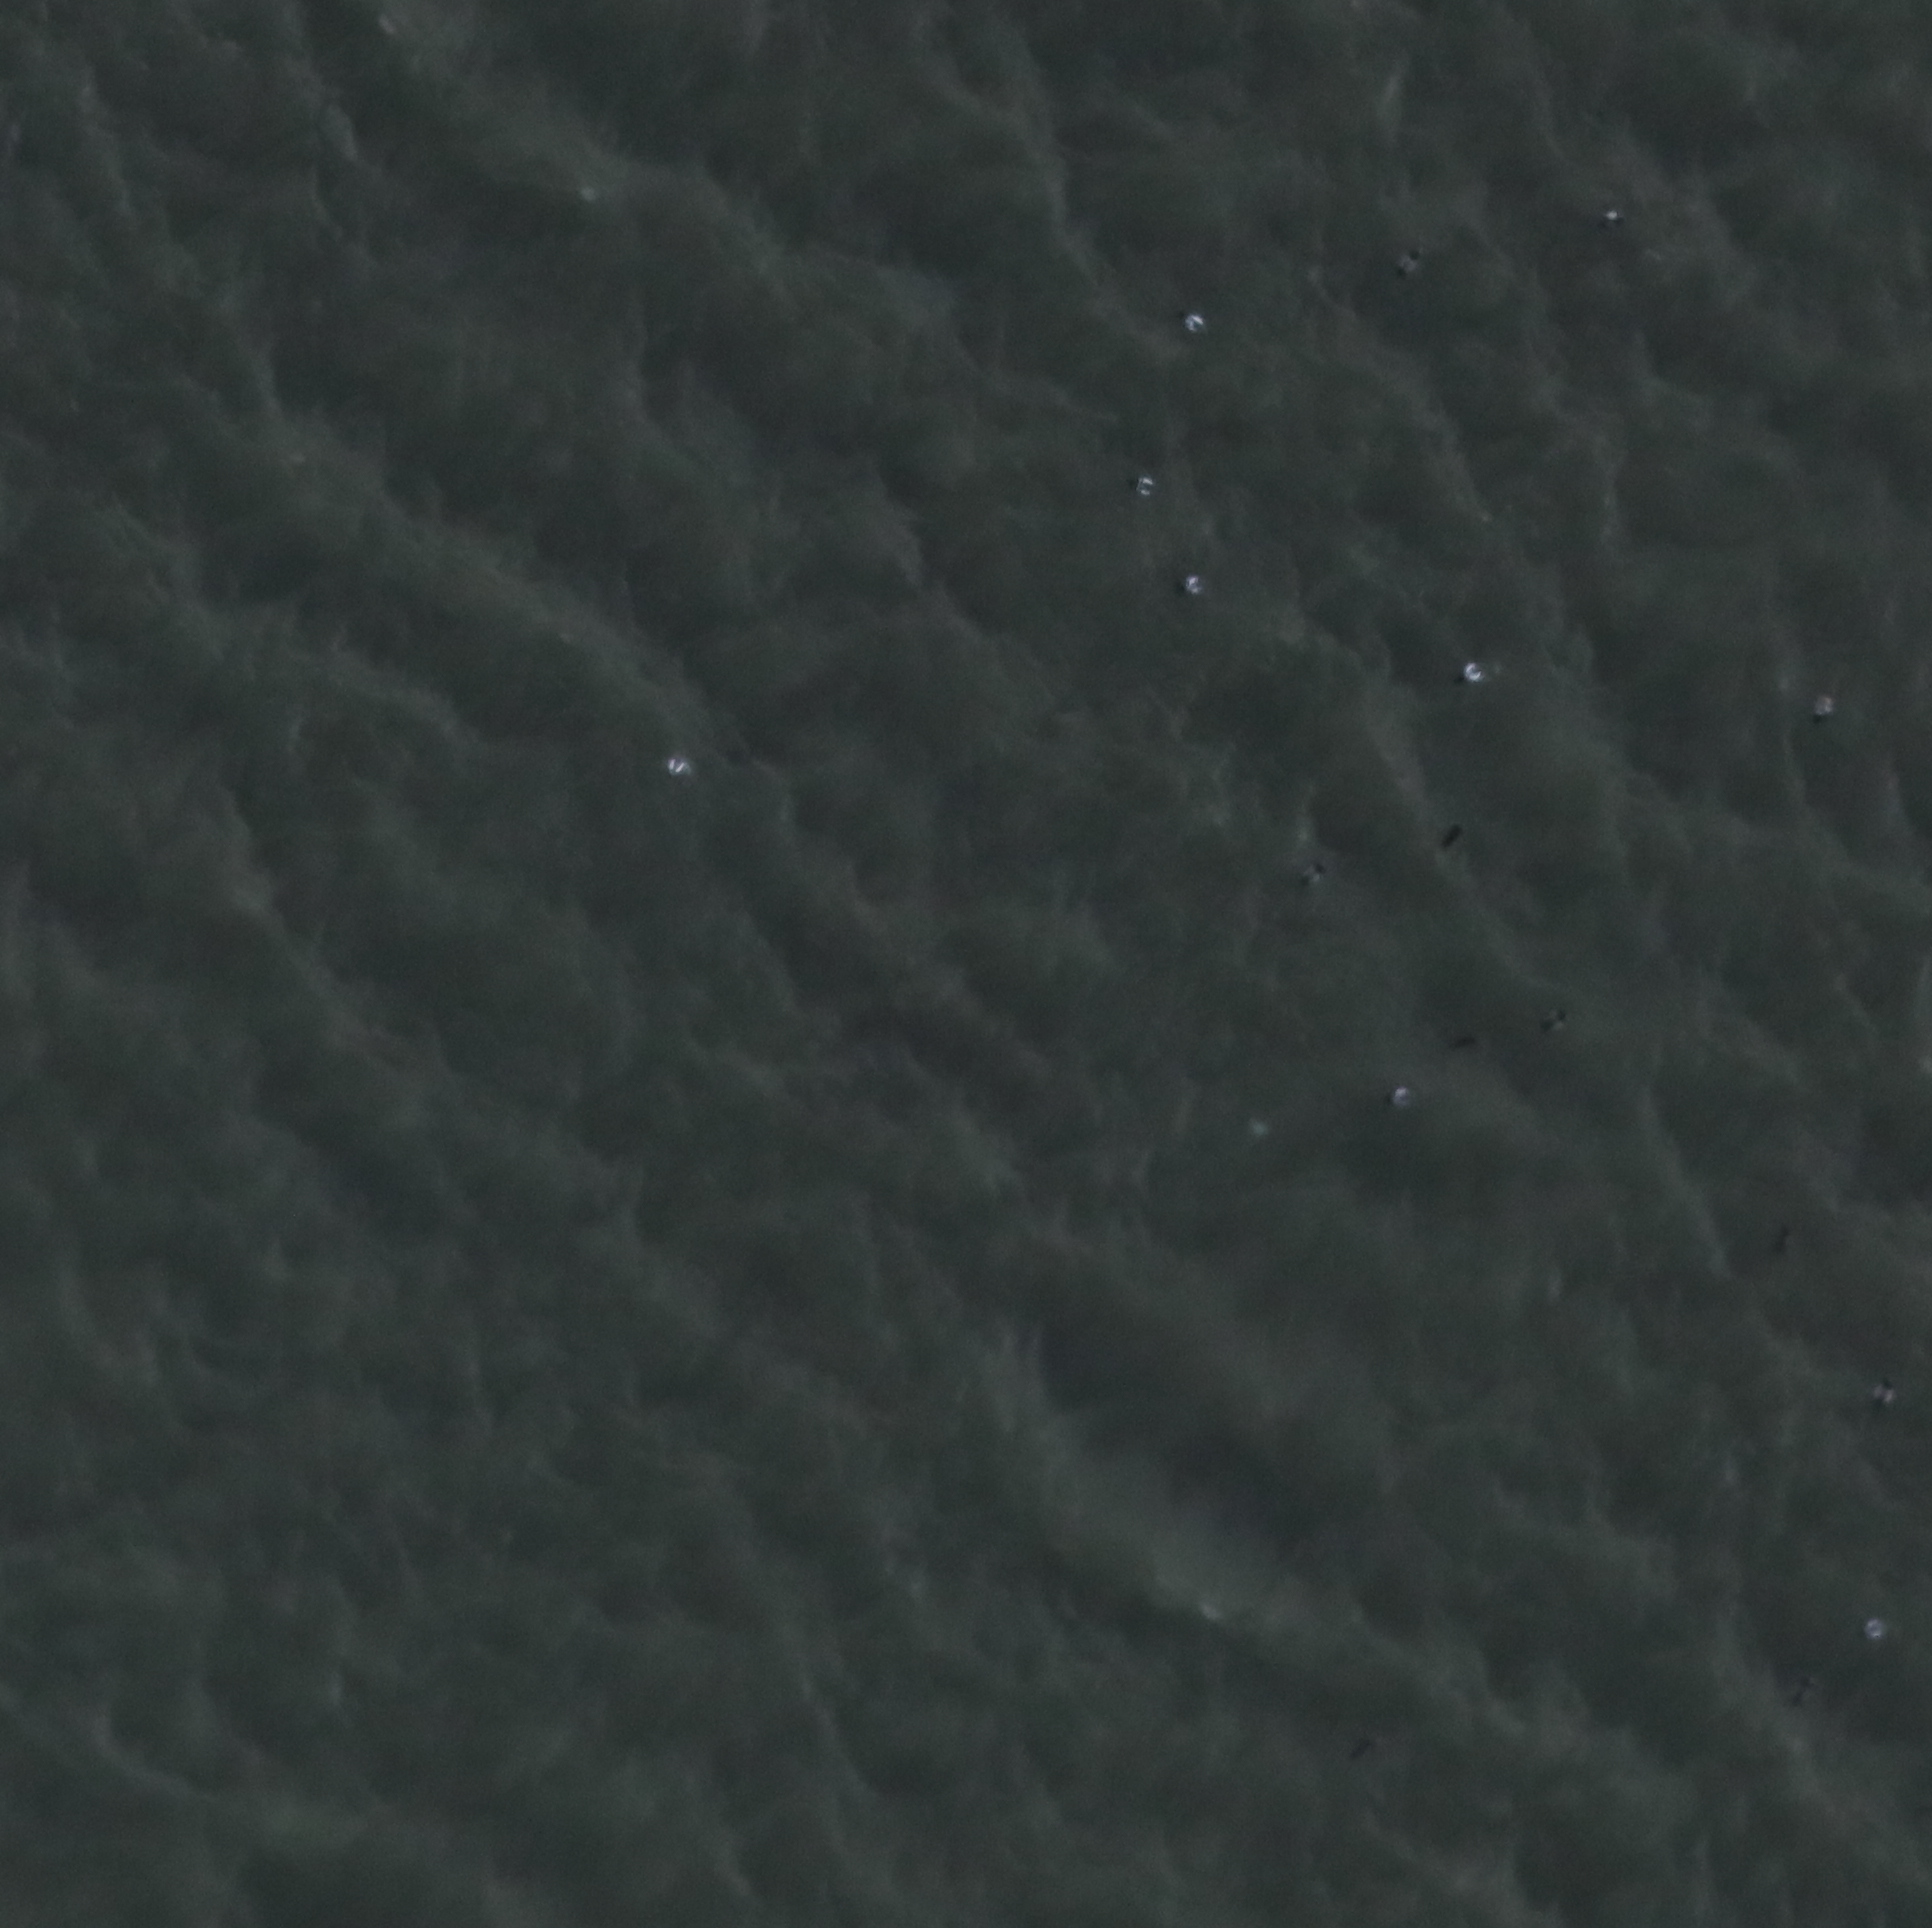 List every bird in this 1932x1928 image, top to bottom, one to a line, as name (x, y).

other bird (1613, 216)
other bird (1411, 263)
other bird (1197, 322)
other bird (1144, 483)
other bird (1190, 586)
other bird (1473, 671)
other bird (1824, 705)
other bird (678, 765)
other bird (1452, 834)
other bird (1312, 878)
other bird (1550, 1020)
other bird (1460, 1045)
other bird (1399, 1091)
other bird (1780, 1240)
other bird (1881, 1395)
other bird (1870, 1632)
other bird (1801, 1693)
other bird (1364, 1746)